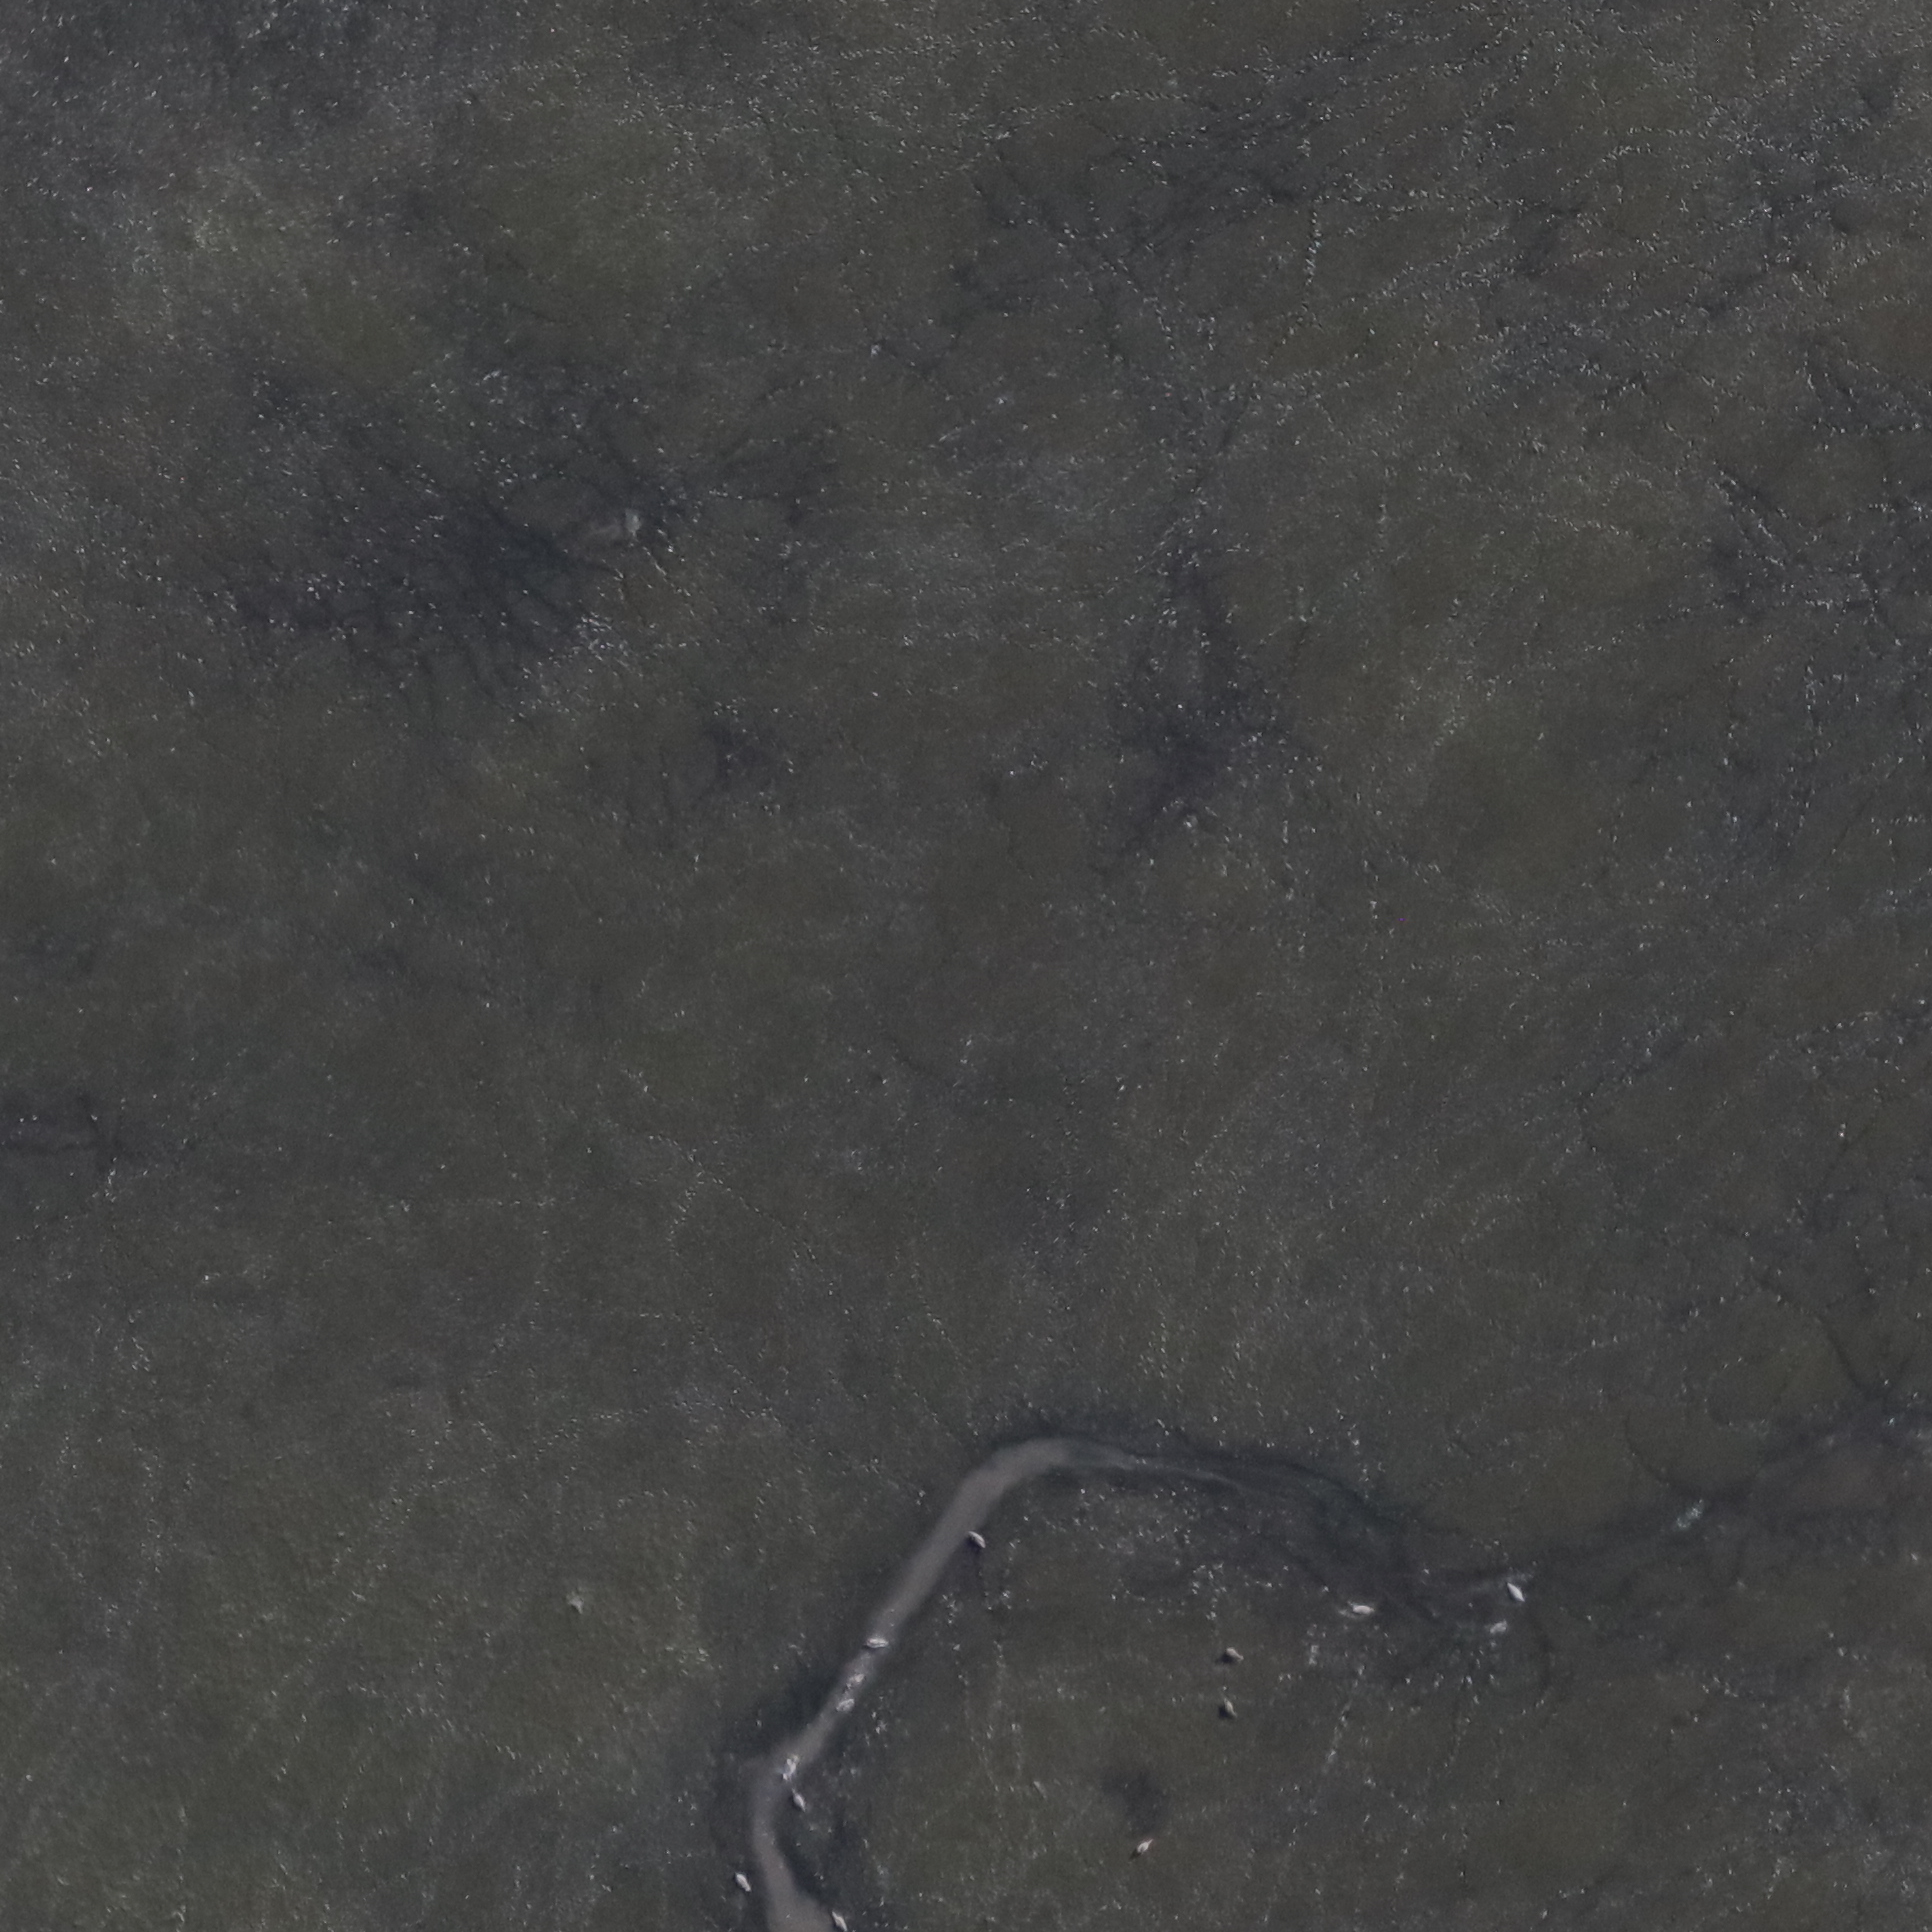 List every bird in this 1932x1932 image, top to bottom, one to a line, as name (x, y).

other bird (979, 1541)
other bird (1515, 1591)
other bird (1361, 1611)
other bird (881, 1637)
other bird (1234, 1655)
other bird (855, 1683)
other bird (844, 1704)
other bird (1229, 1707)
other bird (787, 1769)
other bird (797, 1800)
other bird (1145, 1848)
other bird (741, 1882)
other bird (841, 1923)